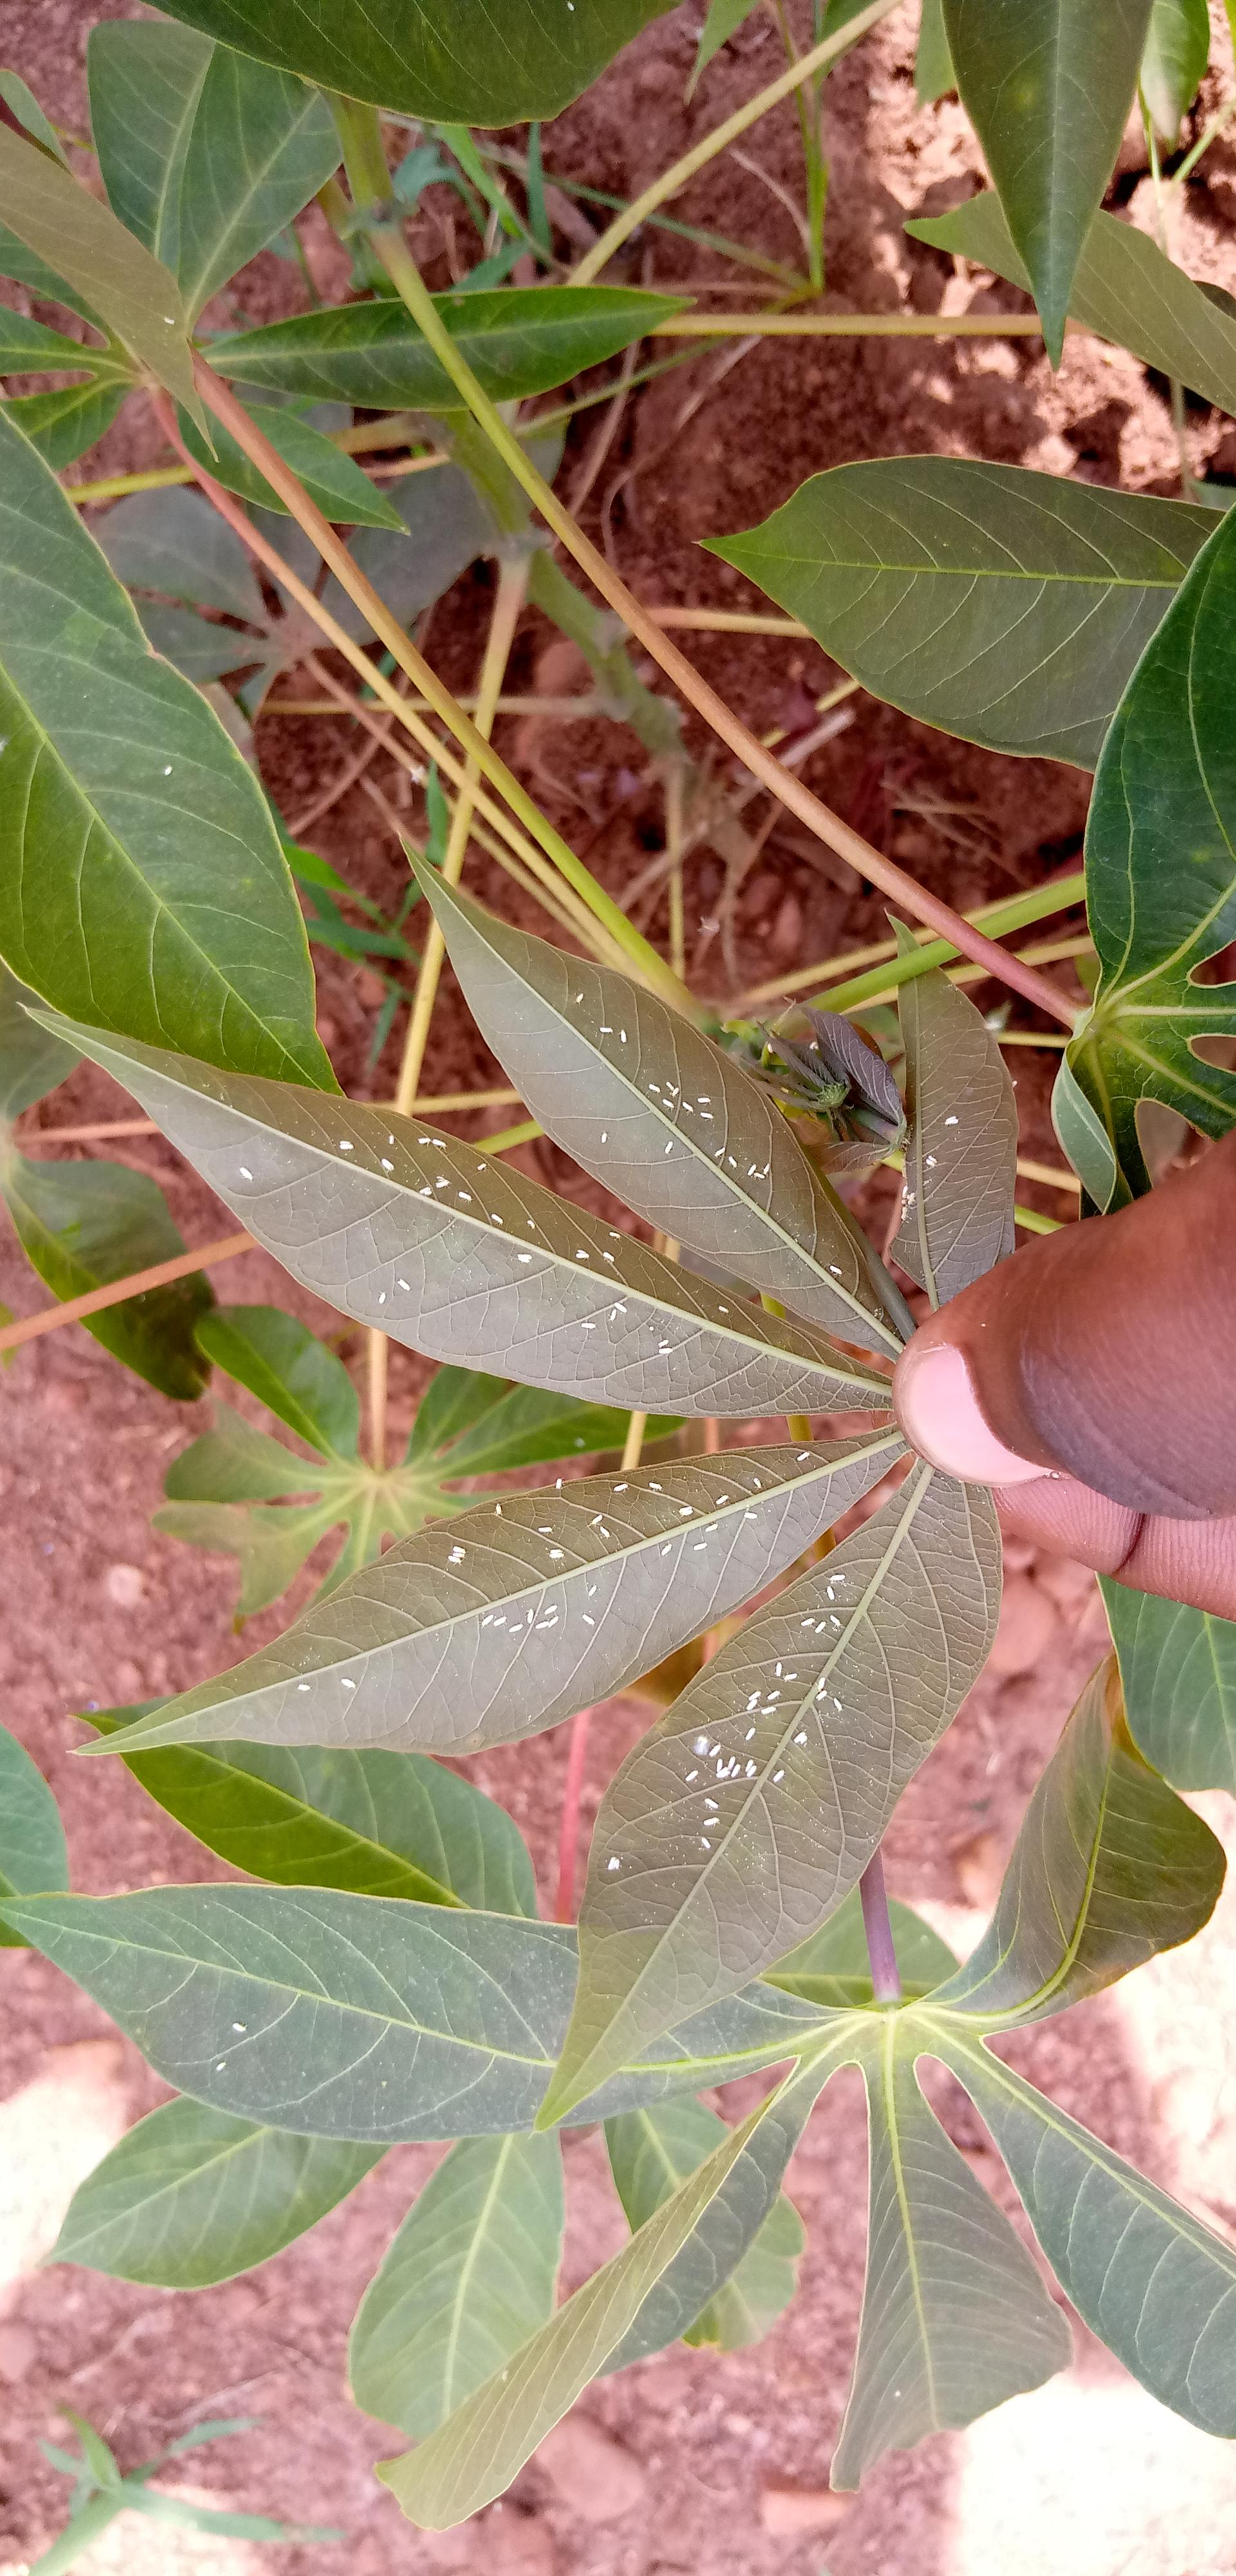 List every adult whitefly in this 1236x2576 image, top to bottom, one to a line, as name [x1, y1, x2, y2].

whitefly [161, 761, 176, 779]
whitefly [572, 991, 586, 1006]
whitefly [596, 1025, 614, 1036]
whitefly [617, 1026, 630, 1045]
whitefly [765, 1040, 775, 1056]
whitefly [809, 1040, 819, 1051]
whitefly [1011, 1077, 1021, 1091]
whitefly [664, 1079, 675, 1092]
whitefly [646, 1082, 662, 1094]
whitefly [670, 1086, 682, 1098]
whitefly [694, 1095, 714, 1106]
whitefly [660, 1097, 678, 1111]
whitefly [680, 1101, 694, 1113]
whitefly [698, 1110, 716, 1122]
whitefly [943, 1114, 961, 1128]
whitefly [596, 1130, 612, 1146]
whitefly [387, 1133, 398, 1147]
whitefly [416, 1137, 432, 1146]
whitefly [431, 1137, 449, 1152]
whitefly [338, 1139, 353, 1145]
whitefly [662, 1139, 675, 1157]
whitefly [337, 1144, 357, 1151]
whitefly [713, 1146, 728, 1159]
whitefly [927, 1154, 939, 1166]
whitefly [726, 1155, 740, 1170]
whitefly [380, 1156, 398, 1173]
whitefly [924, 1158, 937, 1169]
whitefly [475, 1160, 490, 1175]
whitefly [763, 1160, 772, 1175]
whitefly [745, 1162, 758, 1177]
whitefly [238, 1164, 257, 1182]
whitefly [752, 1171, 766, 1181]
whitefly [433, 1172, 452, 1191]
whitefly [900, 1184, 910, 1198]
whitefly [418, 1186, 431, 1195]
whitefly [456, 1189, 475, 1205]
whitefly [424, 1189, 433, 1197]
whitefly [907, 1190, 916, 1207]
whitefly [900, 1198, 908, 1206]
whitefly [900, 1206, 912, 1224]
whitefly [488, 1211, 506, 1227]
whitefly [525, 1216, 539, 1232]
whitefly [607, 1230, 622, 1241]
whitefly [574, 1247, 592, 1262]
whitefly [600, 1249, 617, 1265]
whitefly [516, 1252, 533, 1260]
whitefly [517, 1257, 531, 1265]
whitefly [827, 1262, 844, 1278]
whitefly [396, 1276, 413, 1294]
whitefly [376, 1288, 388, 1307]
whitefly [612, 1301, 630, 1316]
whitefly [716, 1303, 731, 1315]
whitefly [608, 1307, 618, 1324]
whitefly [579, 1320, 598, 1332]
whitefly [658, 1338, 669, 1350]
whitefly [657, 1346, 675, 1357]
whitefly [794, 1450, 814, 1464]
whitefly [553, 1475, 565, 1493]
whitefly [750, 1475, 766, 1492]
whitefly [646, 1479, 666, 1493]
whitefly [612, 1481, 631, 1495]
whitefly [714, 1493, 731, 1508]
whitefly [492, 1501, 507, 1519]
whitefly [678, 1506, 693, 1514]
whitefly [680, 1509, 693, 1519]
whitefly [742, 1509, 760, 1522]
whitefly [589, 1513, 605, 1528]
whitefly [704, 1522, 721, 1534]
whitefly [535, 1524, 556, 1535]
whitefly [597, 1524, 615, 1540]
whitefly [691, 1540, 709, 1552]
whitefly [658, 1541, 675, 1560]
whitefly [451, 1542, 469, 1553]
whitefly [548, 1547, 566, 1554]
whitefly [451, 1551, 467, 1558]
whitefly [547, 1553, 567, 1560]
whitefly [447, 1554, 463, 1565]
whitefly [827, 1572, 848, 1585]
whitefly [586, 1584, 599, 1600]
whitefly [824, 1584, 838, 1602]
whitefly [542, 1604, 560, 1616]
whitefly [526, 1606, 535, 1625]
whitefly [580, 1612, 597, 1627]
whitefly [478, 1613, 495, 1628]
whitefly [828, 1613, 845, 1631]
whitefly [492, 1615, 509, 1629]
whitefly [548, 1615, 560, 1629]
whitefly [799, 1615, 816, 1628]
whitefly [813, 1619, 828, 1634]
whitefly [534, 1620, 550, 1631]
whitefly [509, 1622, 525, 1634]
whitefly [774, 1660, 783, 1679]
whitefly [782, 1671, 801, 1683]
whitefly [339, 1674, 357, 1692]
whitefly [816, 1675, 829, 1691]
whitefly [293, 1680, 315, 1695]
whitefly [763, 1689, 782, 1702]
whitefly [815, 1689, 829, 1701]
whitefly [746, 1690, 765, 1701]
whitefly [831, 1695, 844, 1713]
whitefly [745, 1698, 760, 1712]
whitefly [760, 1703, 778, 1716]
whitefly [744, 1724, 758, 1741]
whitefly [708, 1741, 723, 1759]
whitefly [727, 1755, 736, 1770]
whitefly [715, 1757, 725, 1772]
whitefly [744, 1757, 756, 1773]
whitefly [731, 1762, 742, 1777]
whitefly [745, 1764, 758, 1779]
whitefly [714, 1765, 729, 1781]
whitefly [772, 1767, 787, 1785]
whitefly [682, 1769, 702, 1784]
whitefly [702, 1795, 724, 1814]
whitefly [701, 1815, 723, 1828]
whitefly [698, 1834, 715, 1851]
whitefly [606, 1855, 617, 1871]
whitefly [613, 1856, 621, 1871]
whitefly [229, 2018, 252, 2035]
whitefly [214, 2060, 229, 2074]